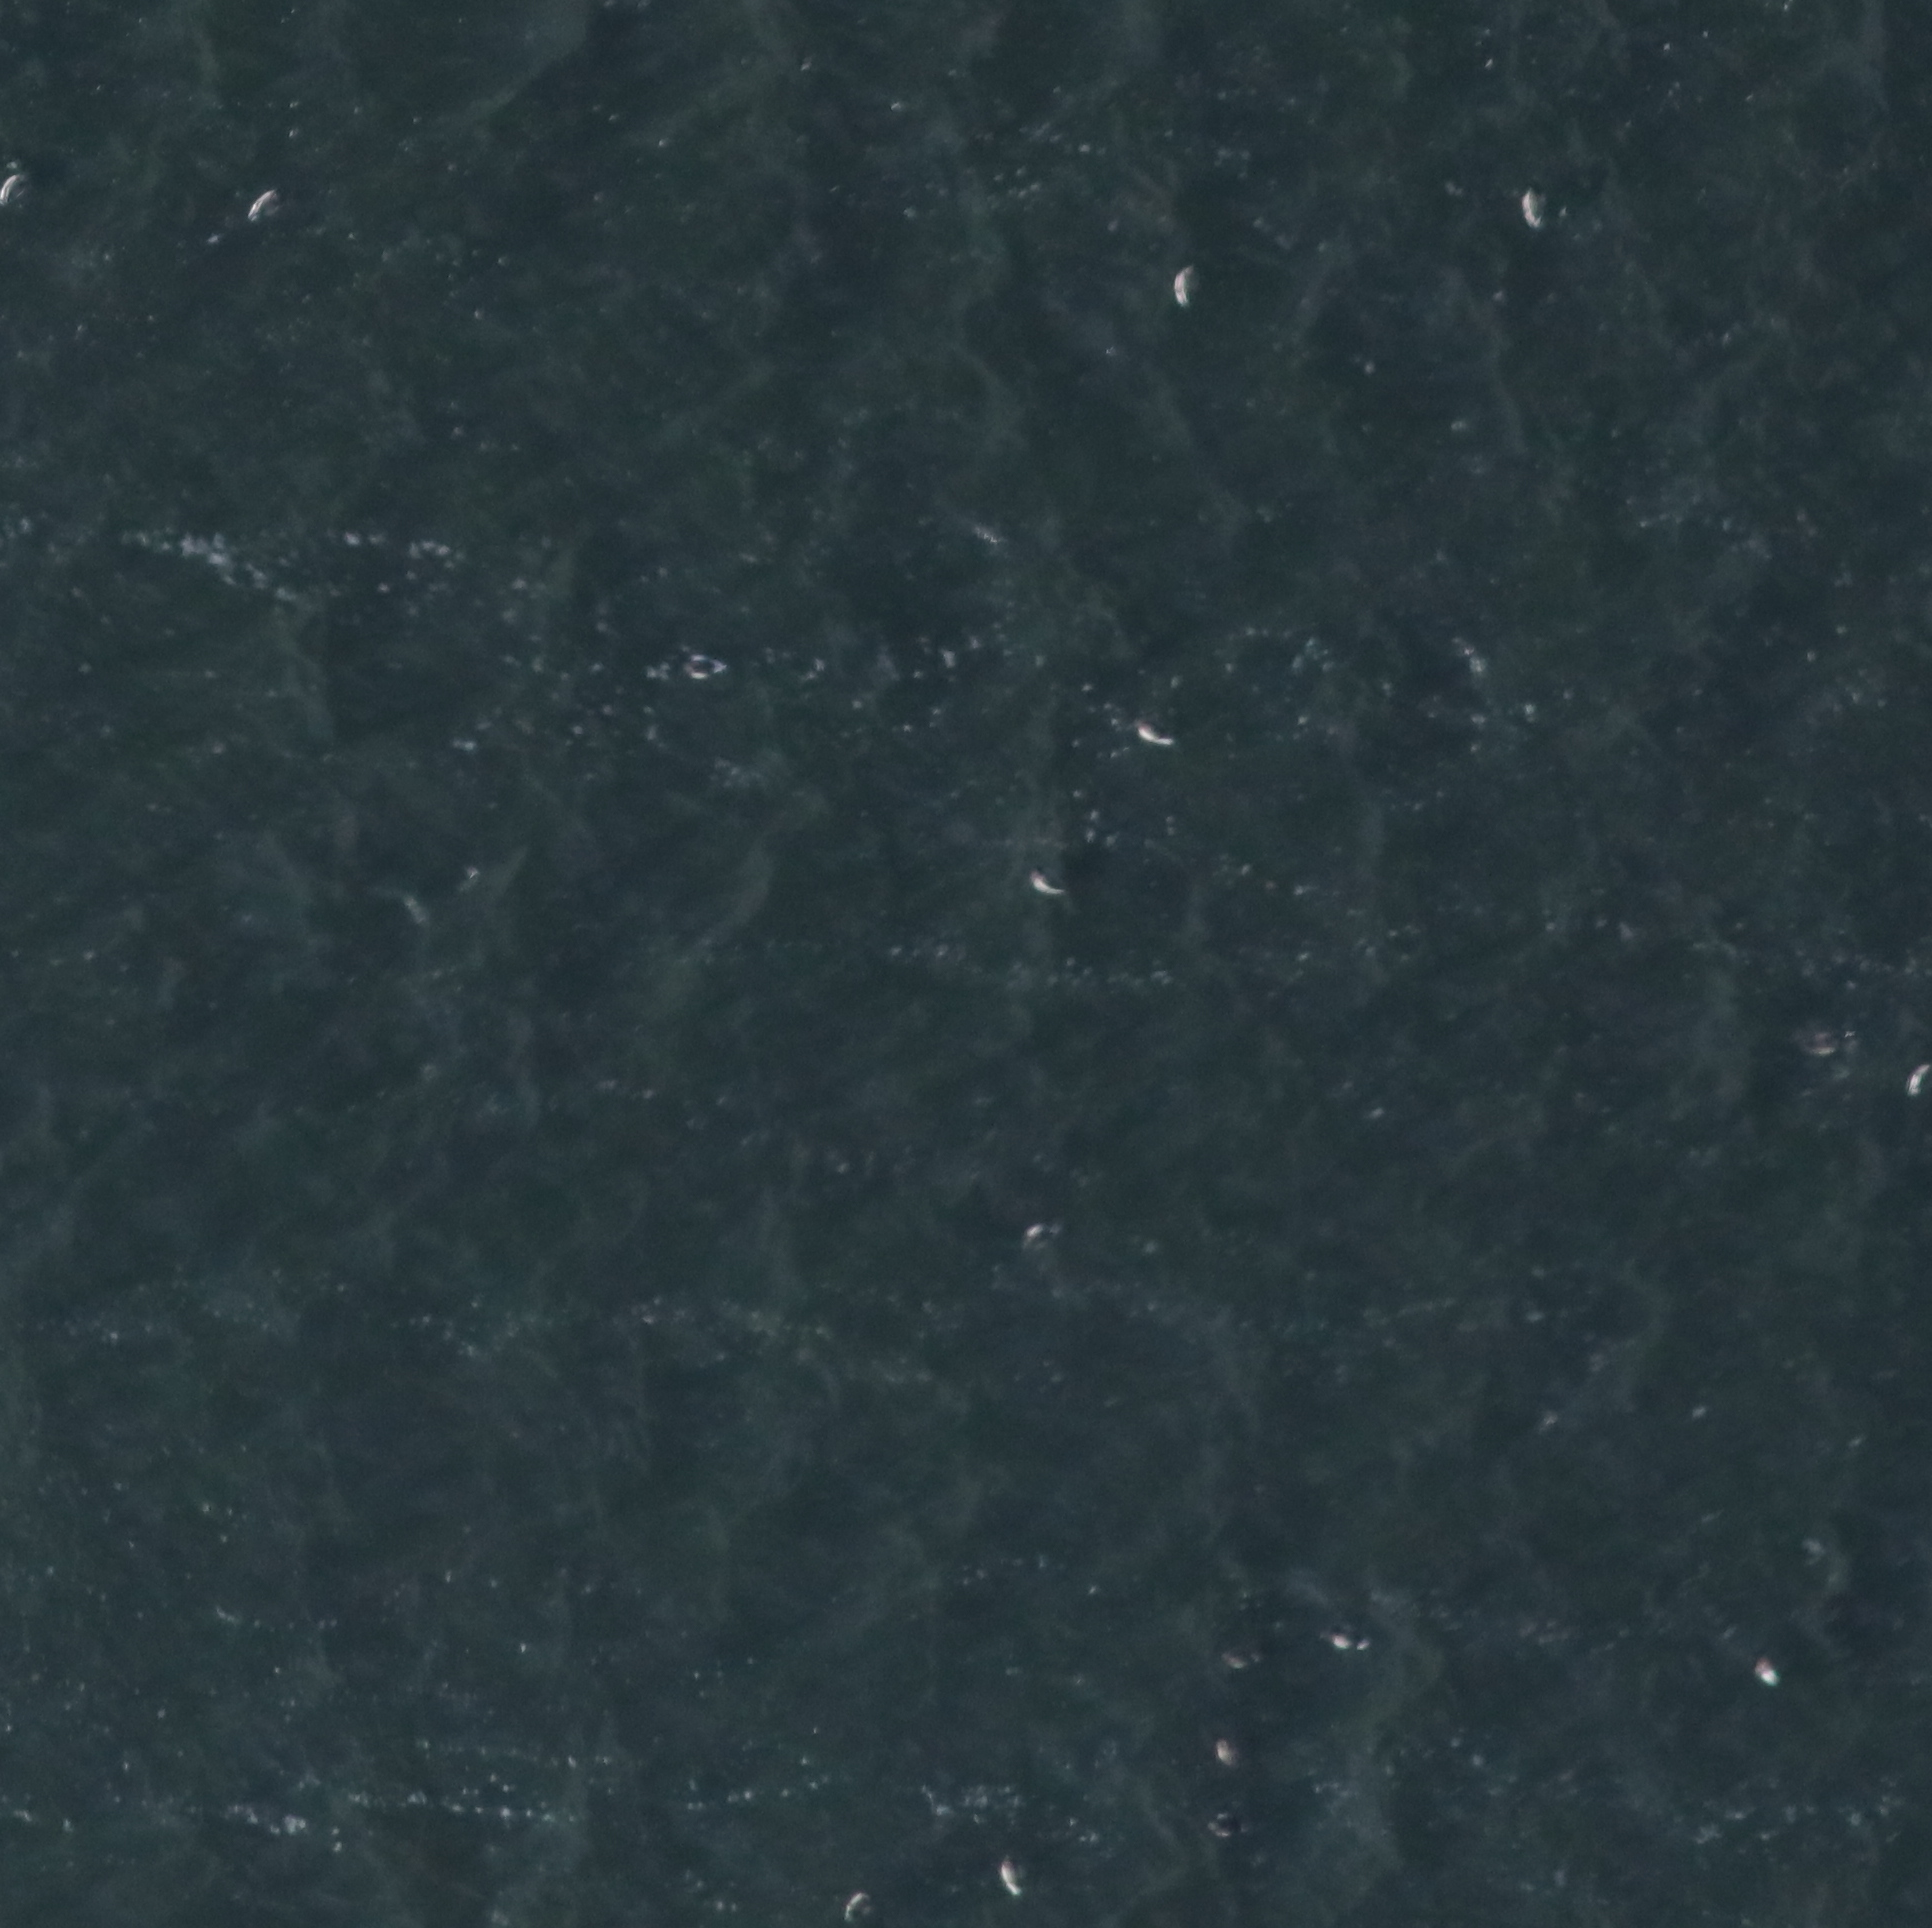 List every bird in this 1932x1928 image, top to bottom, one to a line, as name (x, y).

brant (15, 188)
brant (266, 205)
brant (1534, 205)
brant (1185, 287)
brant (699, 666)
brant (1148, 725)
brant (1046, 877)
brant (1925, 1080)
brant (1039, 1236)
brant (1343, 1634)
brant (1252, 1655)
brant (1767, 1665)
brant (1227, 1750)
brant (1227, 1825)
brant (1011, 1873)
brant (855, 1901)